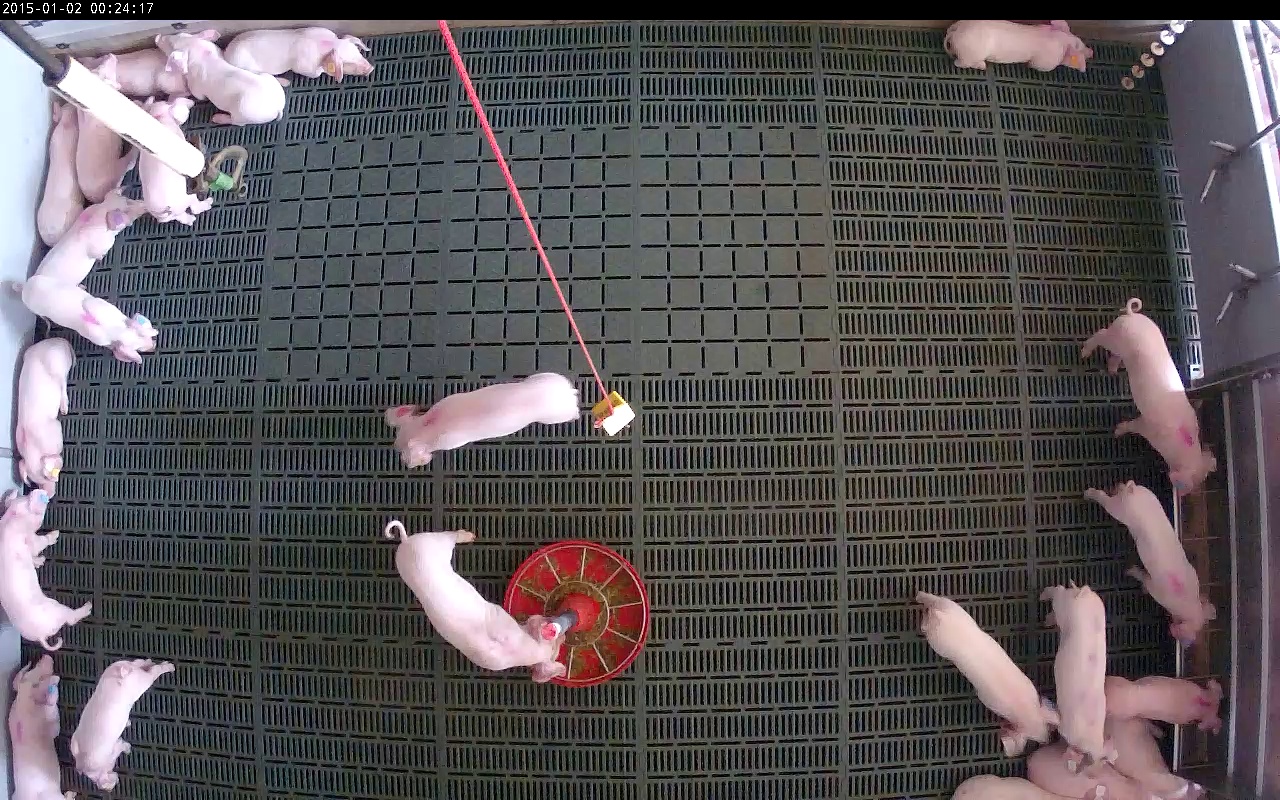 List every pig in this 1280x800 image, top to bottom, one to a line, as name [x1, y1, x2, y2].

pig [945, 19, 1093, 75]
pig [223, 27, 375, 90]
pig [153, 30, 286, 126]
pig [78, 46, 194, 96]
pig [74, 52, 156, 203]
pig [139, 96, 214, 226]
pig [36, 102, 86, 250]
pig [32, 184, 149, 287]
pig [11, 275, 159, 366]
pig [1083, 296, 1217, 497]
pig [16, 338, 77, 498]
pig [383, 372, 581, 470]
pig [1086, 480, 1216, 650]
pig [0, 487, 93, 653]
pig [383, 519, 567, 685]
pig [1040, 578, 1119, 781]
pig [916, 591, 1059, 759]
pig [8, 654, 76, 799]
pig [71, 657, 176, 790]
pig [1105, 677, 1225, 734]
pig [1105, 719, 1205, 799]
pig [1026, 744, 1167, 799]
pig [950, 773, 1111, 799]